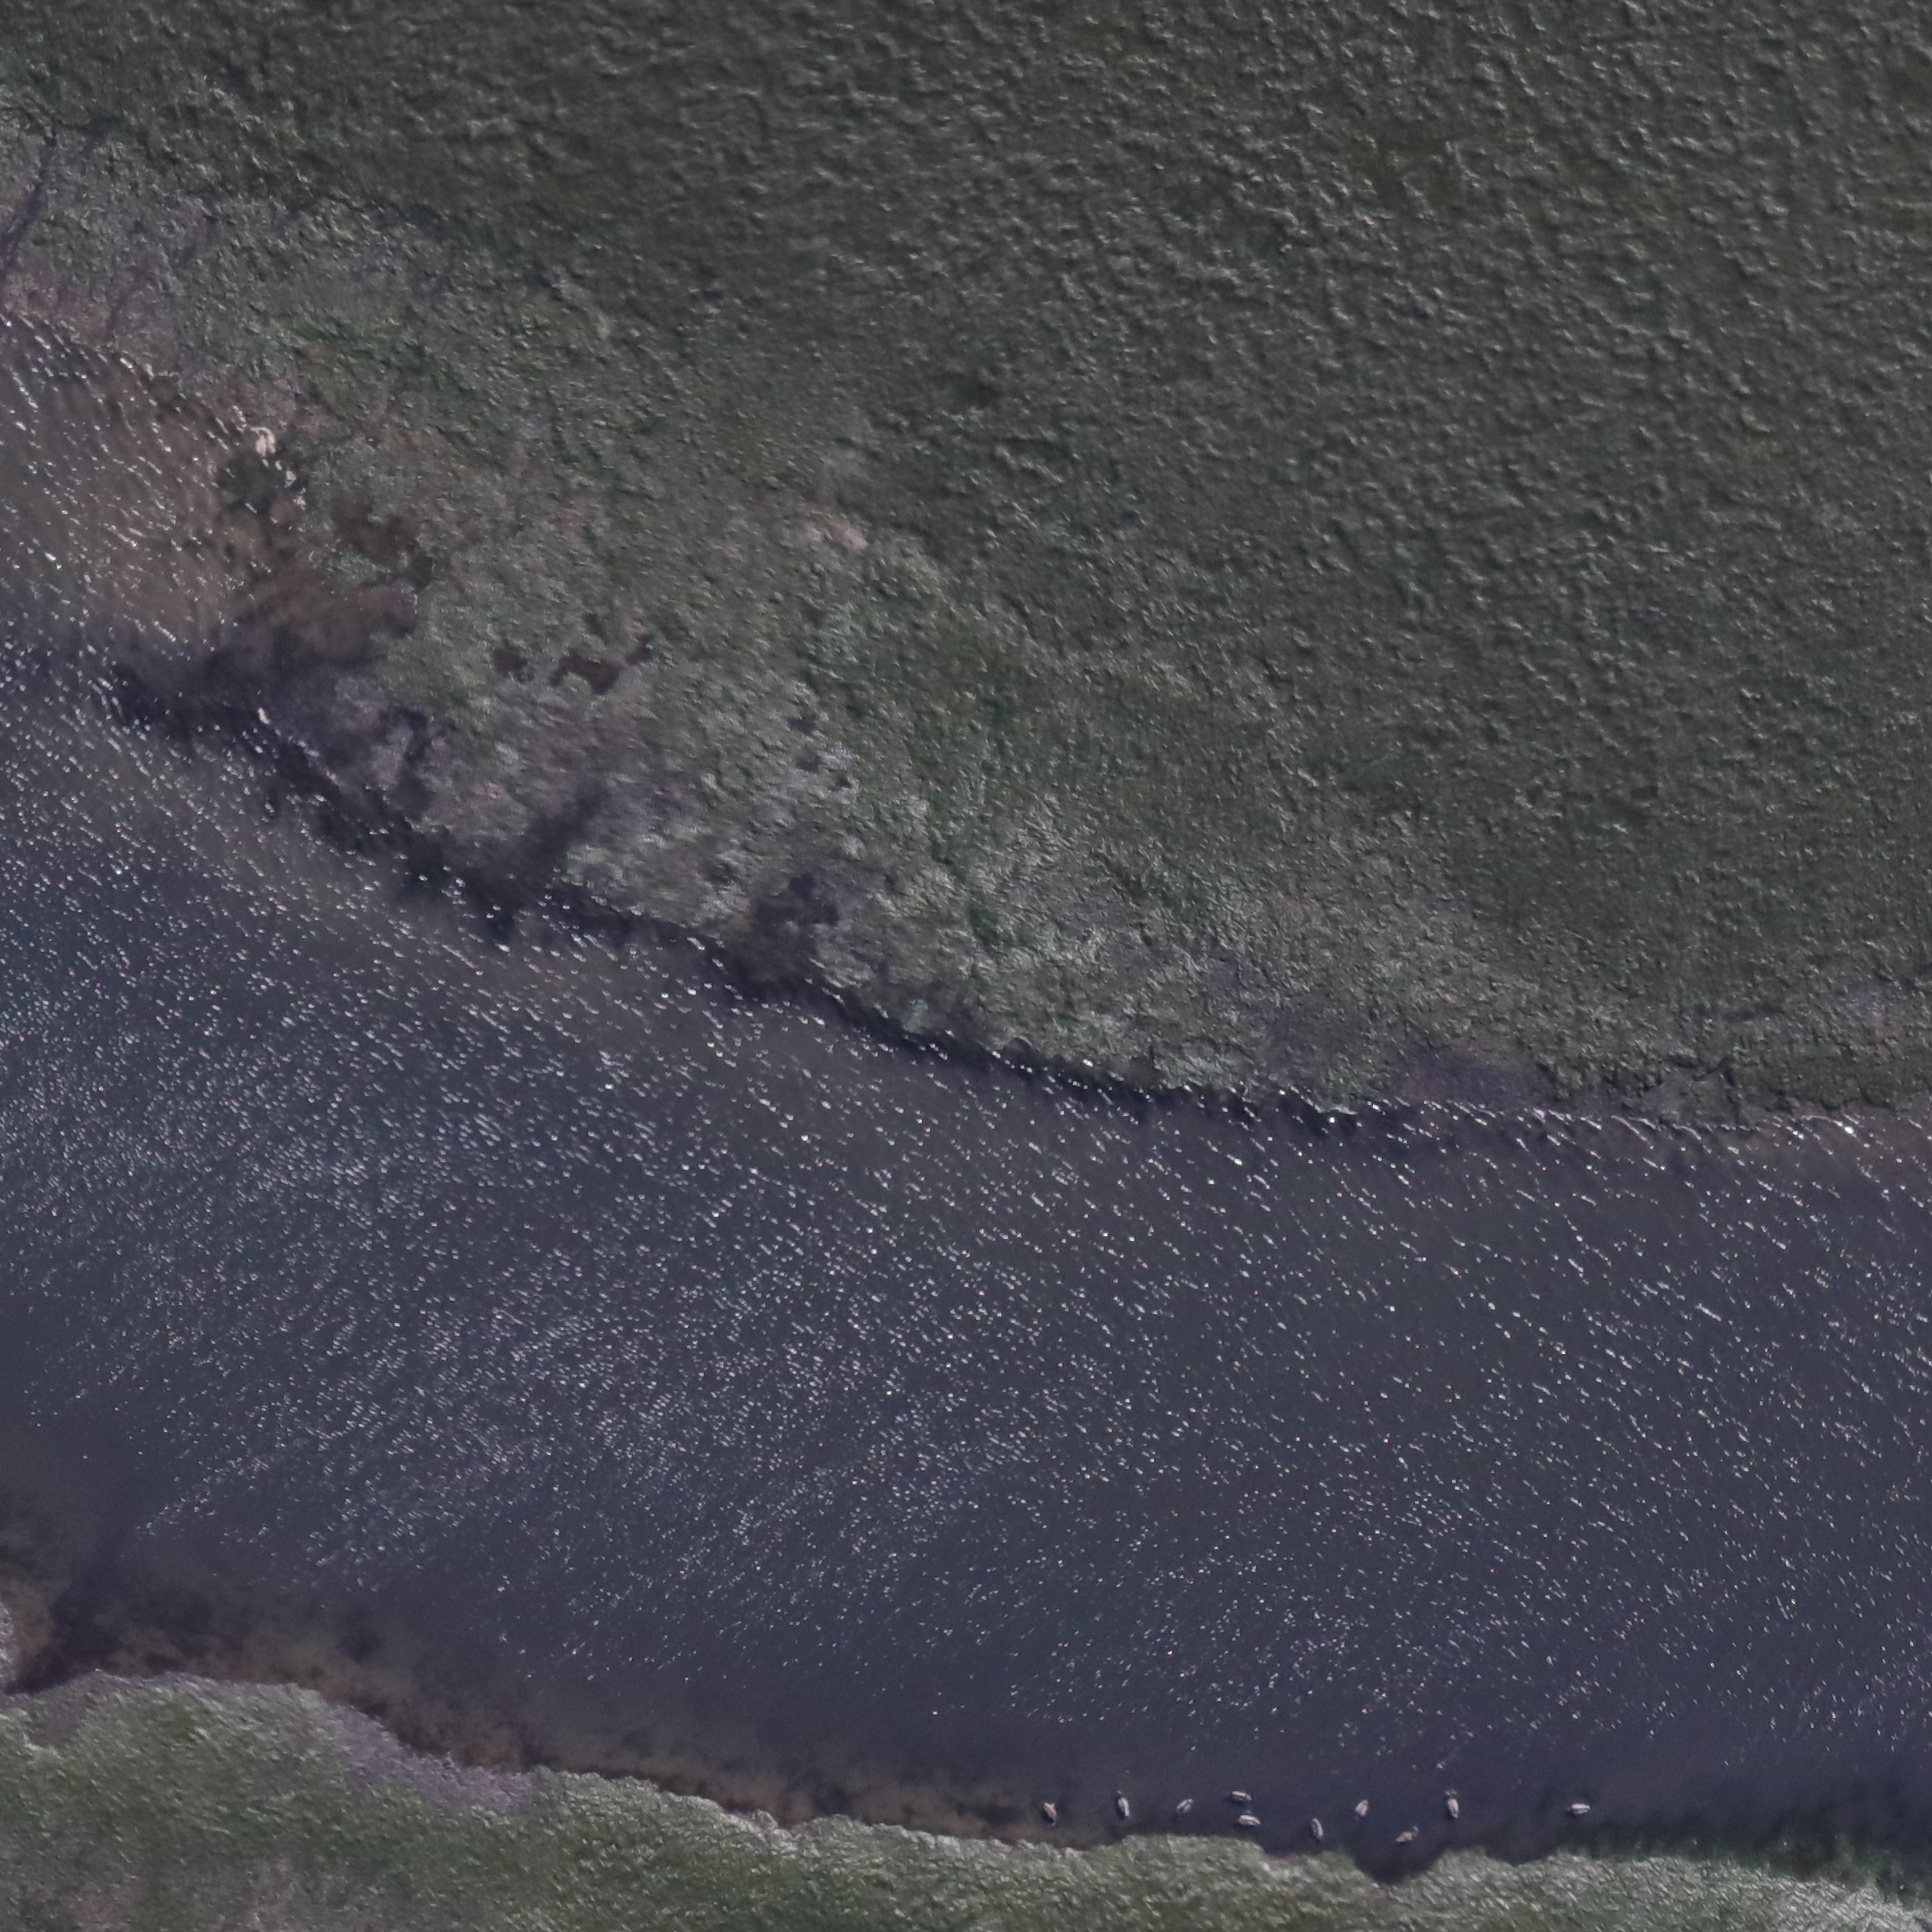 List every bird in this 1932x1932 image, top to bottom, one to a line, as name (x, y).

other bird (1239, 1797)
other bird (1124, 1801)
other bird (1186, 1804)
other bird (1454, 1806)
other bird (1366, 1807)
other bird (1049, 1811)
other bird (1581, 1814)
other bird (1247, 1821)
other bird (1316, 1832)
other bird (1408, 1836)